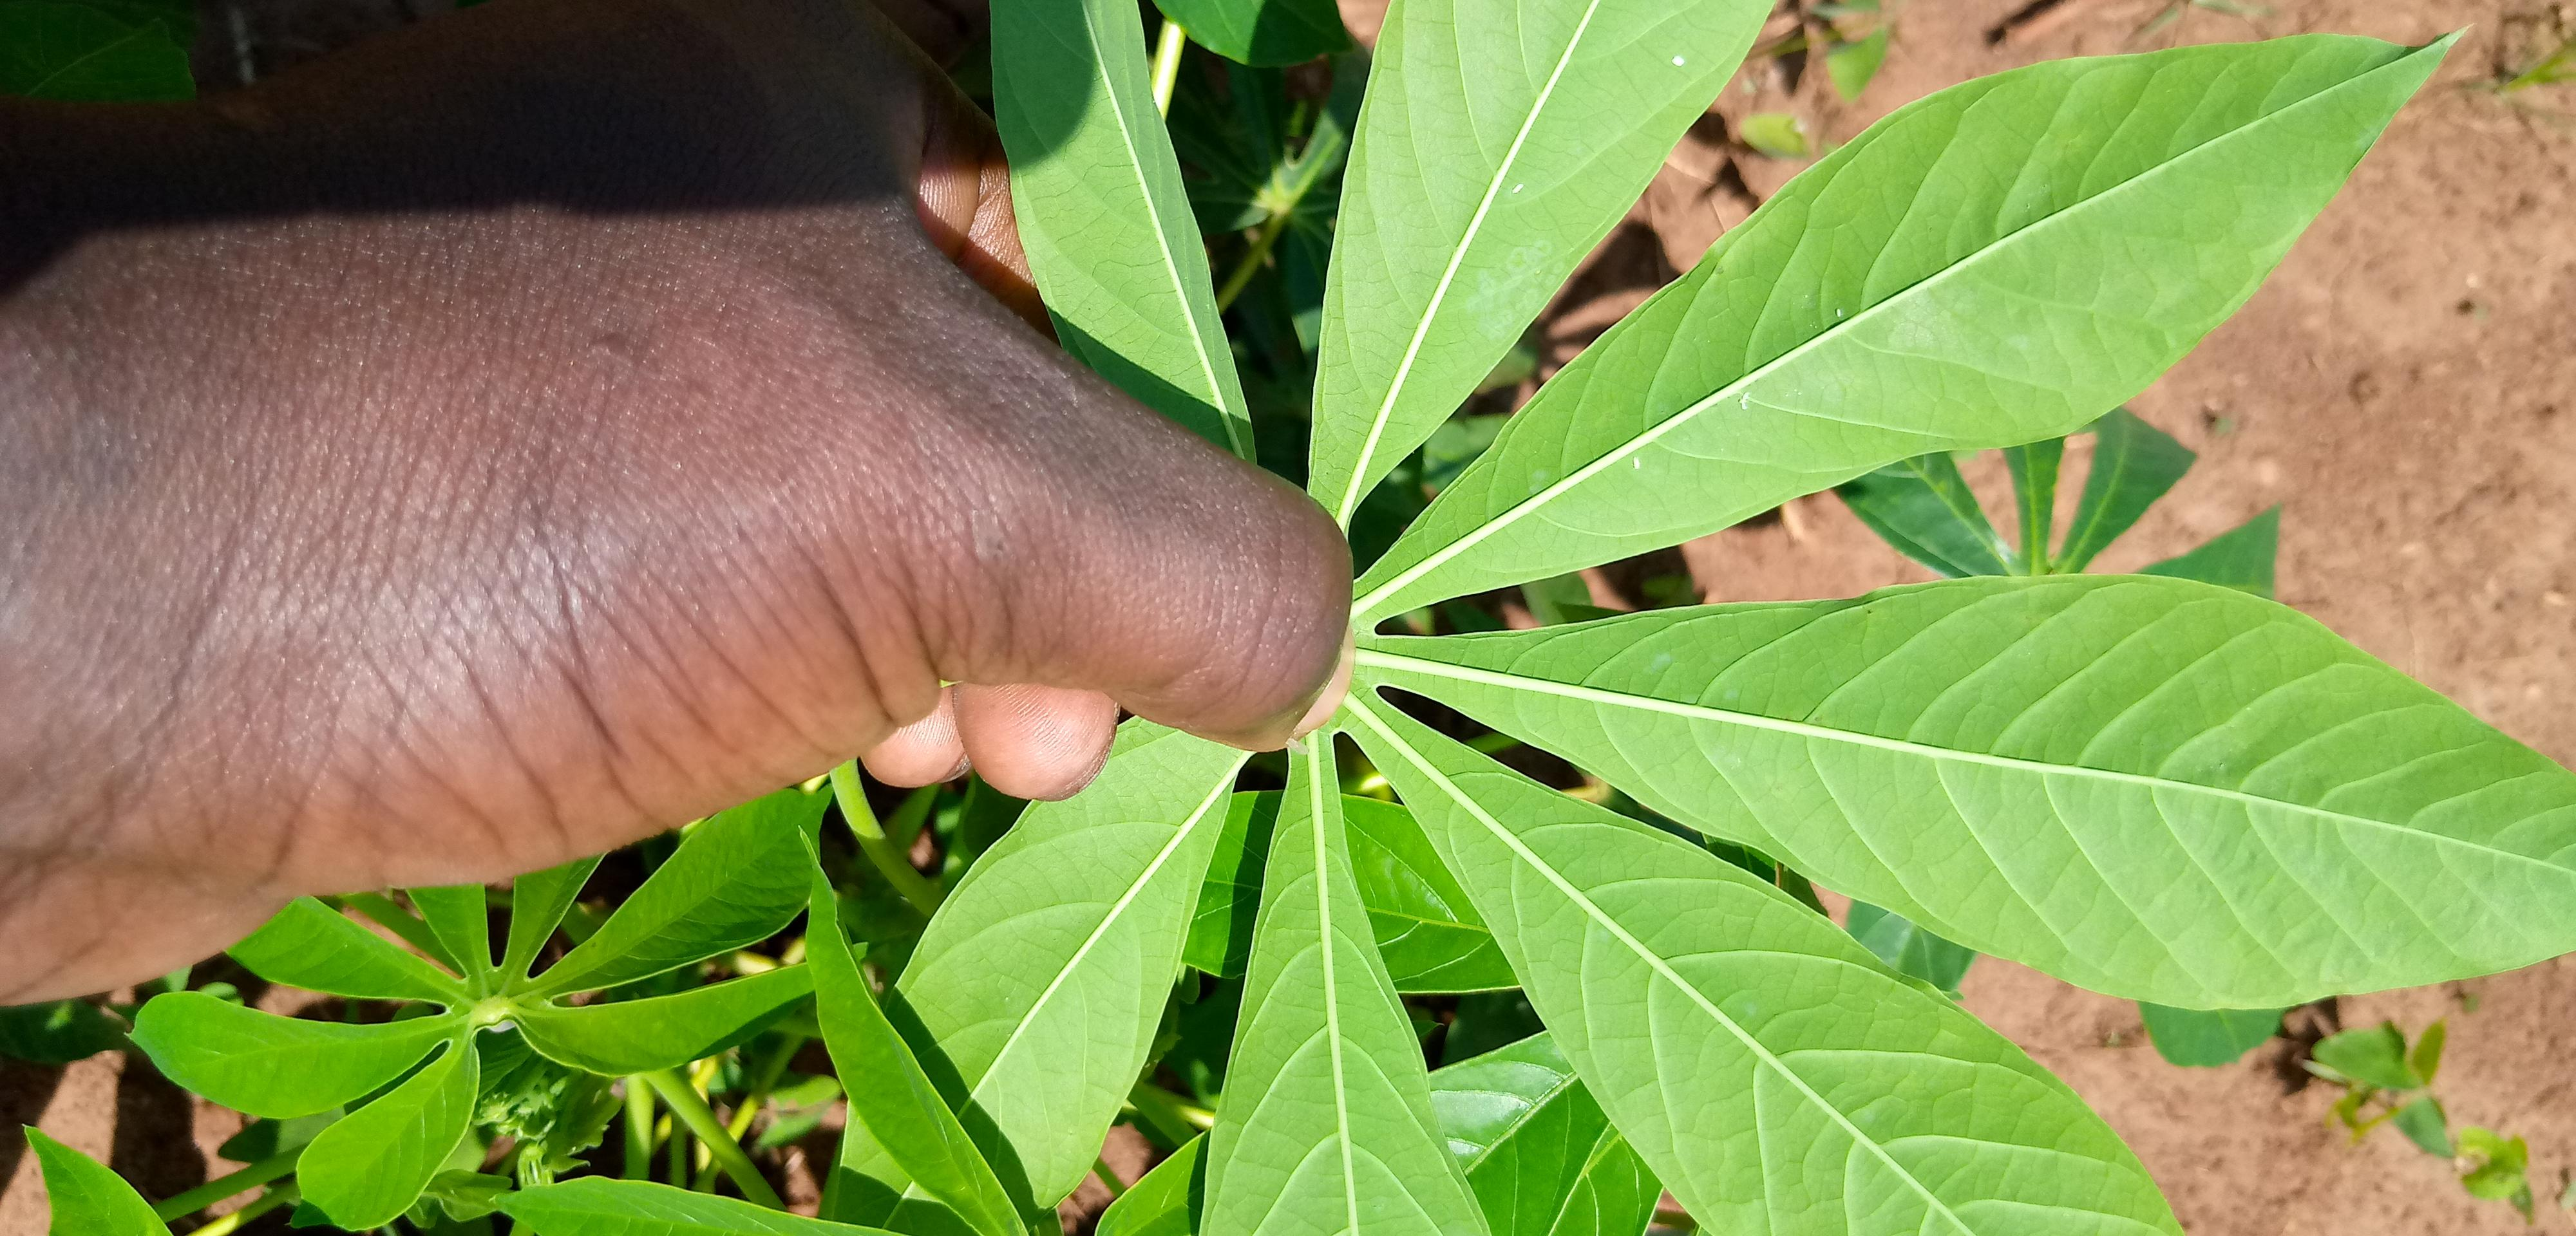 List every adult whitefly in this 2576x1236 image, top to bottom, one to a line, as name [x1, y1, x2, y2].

whitefly [1667, 52, 1690, 77]
whitefly [1507, 176, 1526, 201]
whitefly [1832, 305, 1846, 322]
whitefly [1734, 388, 1756, 411]
whitefly [1625, 452, 1653, 478]